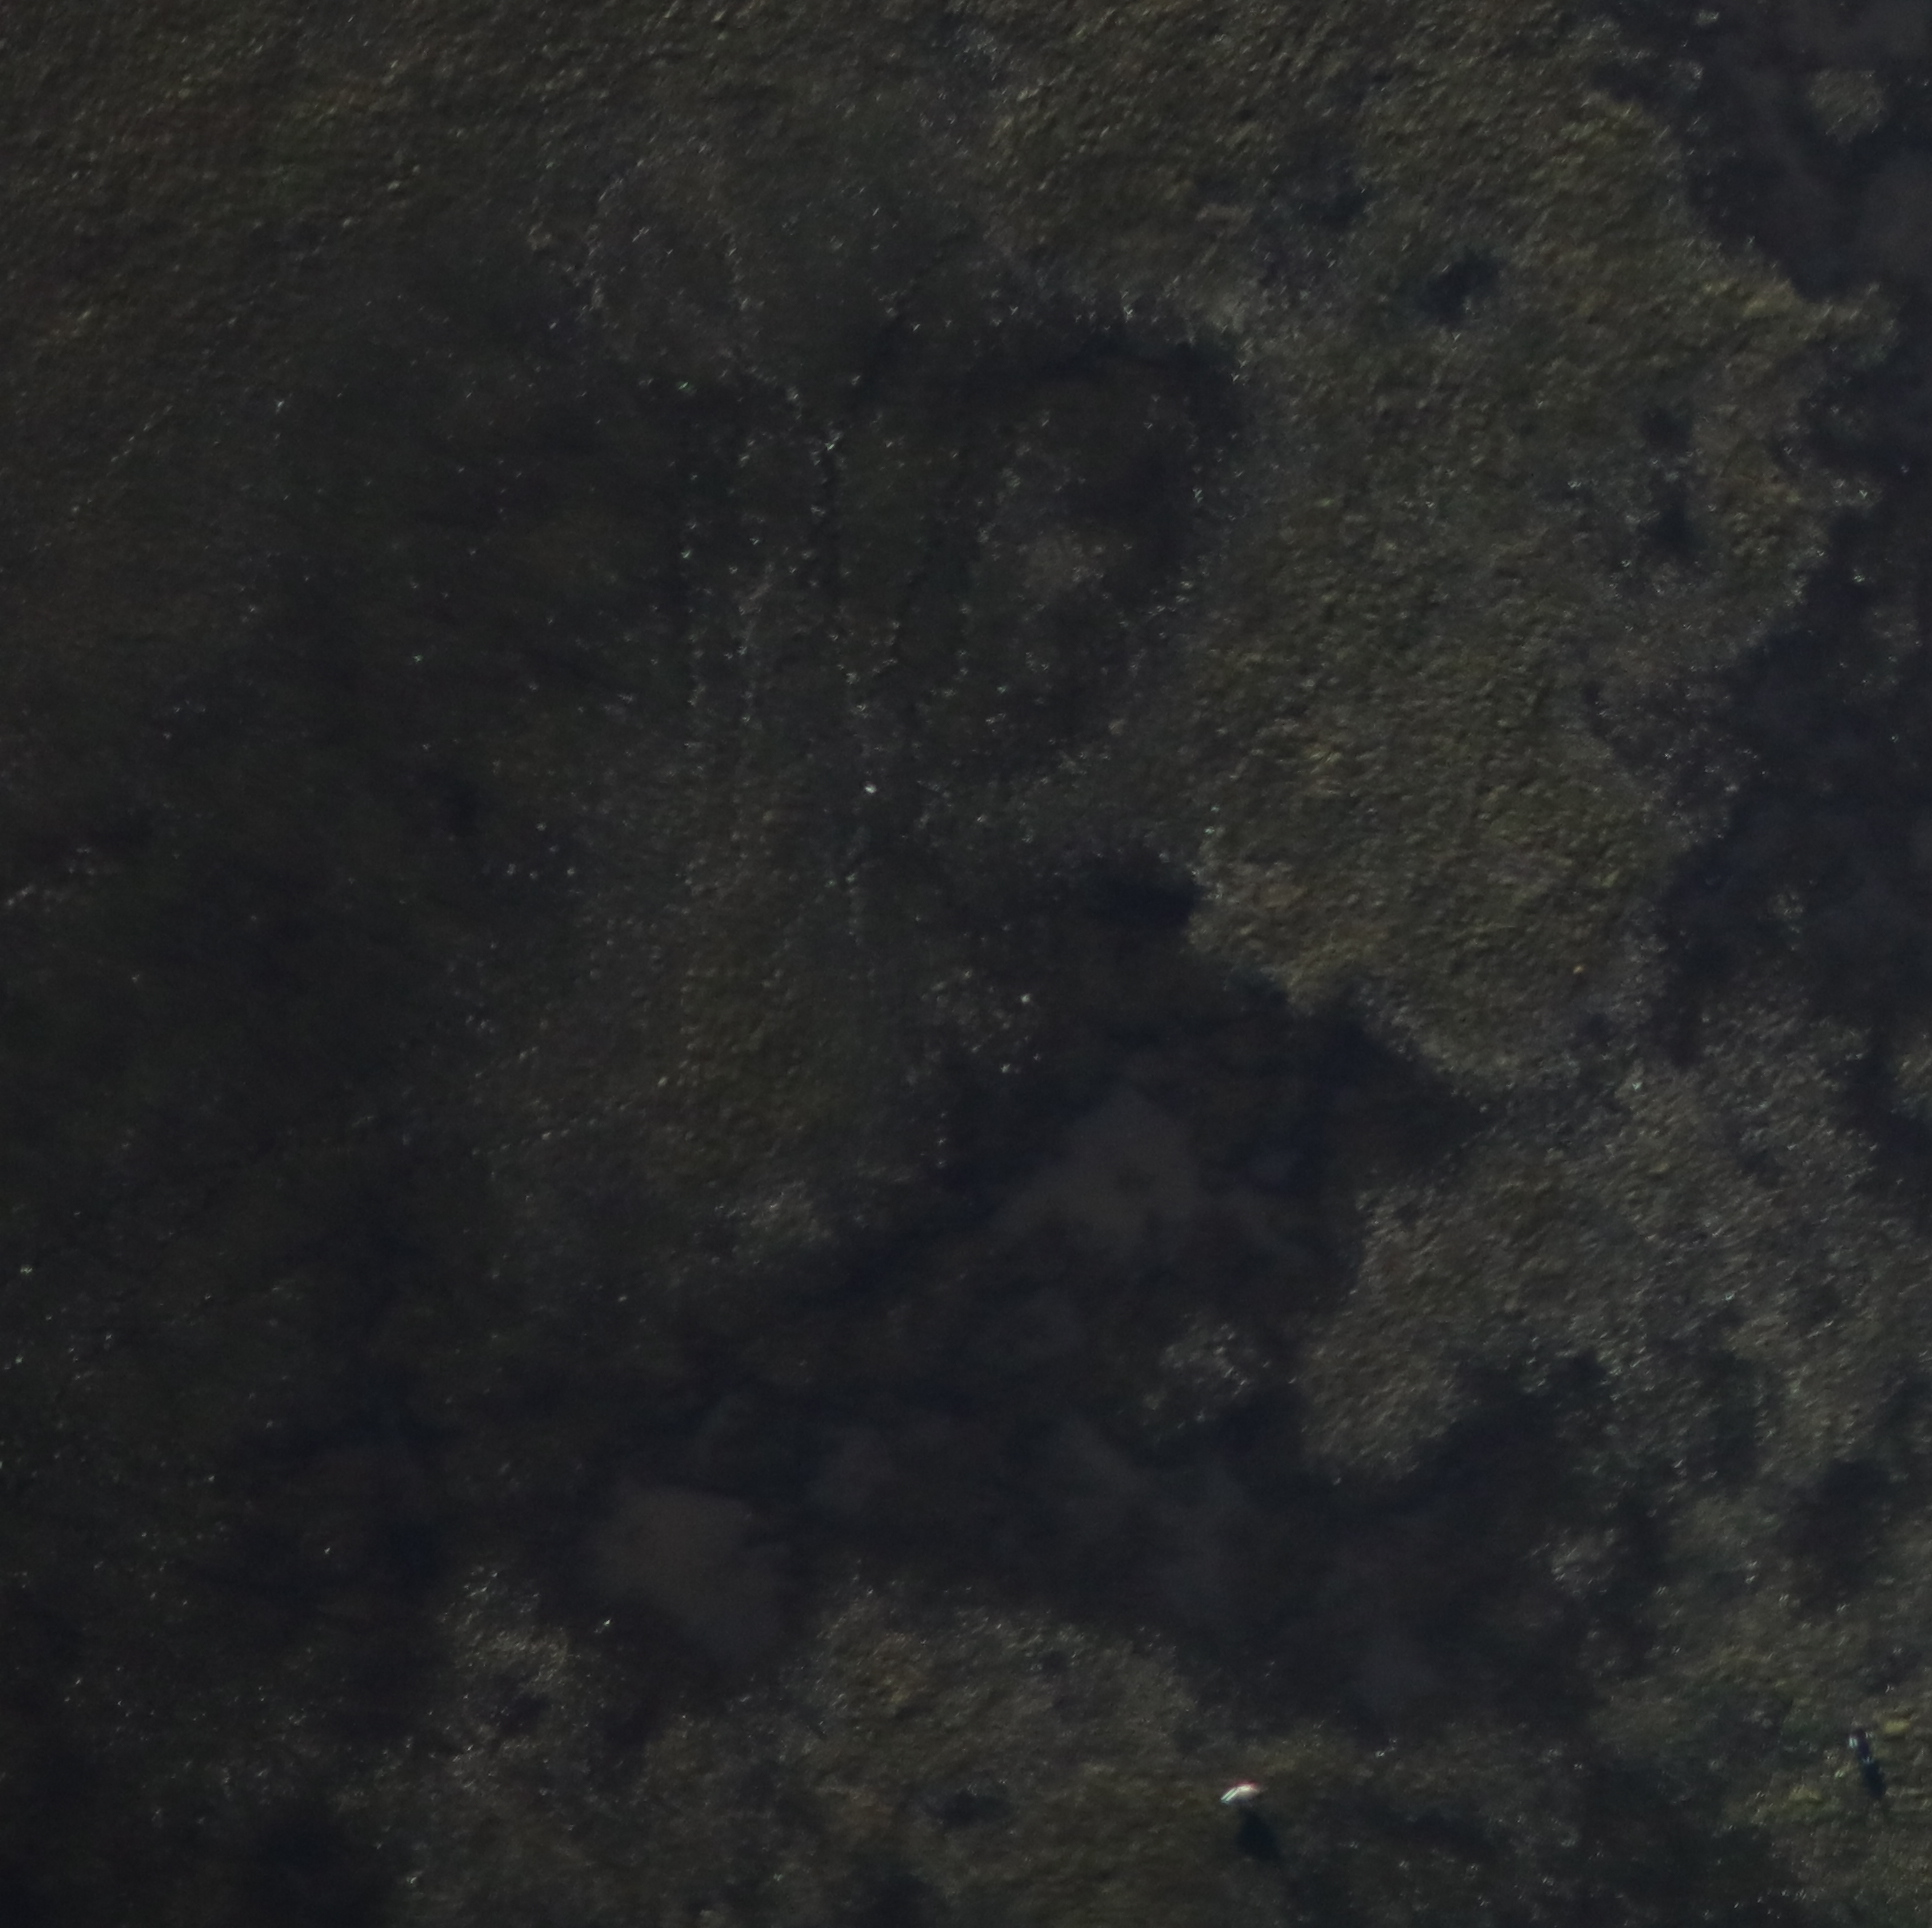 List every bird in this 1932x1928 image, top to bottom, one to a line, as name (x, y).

brant (1858, 1745)
brant (1242, 1796)